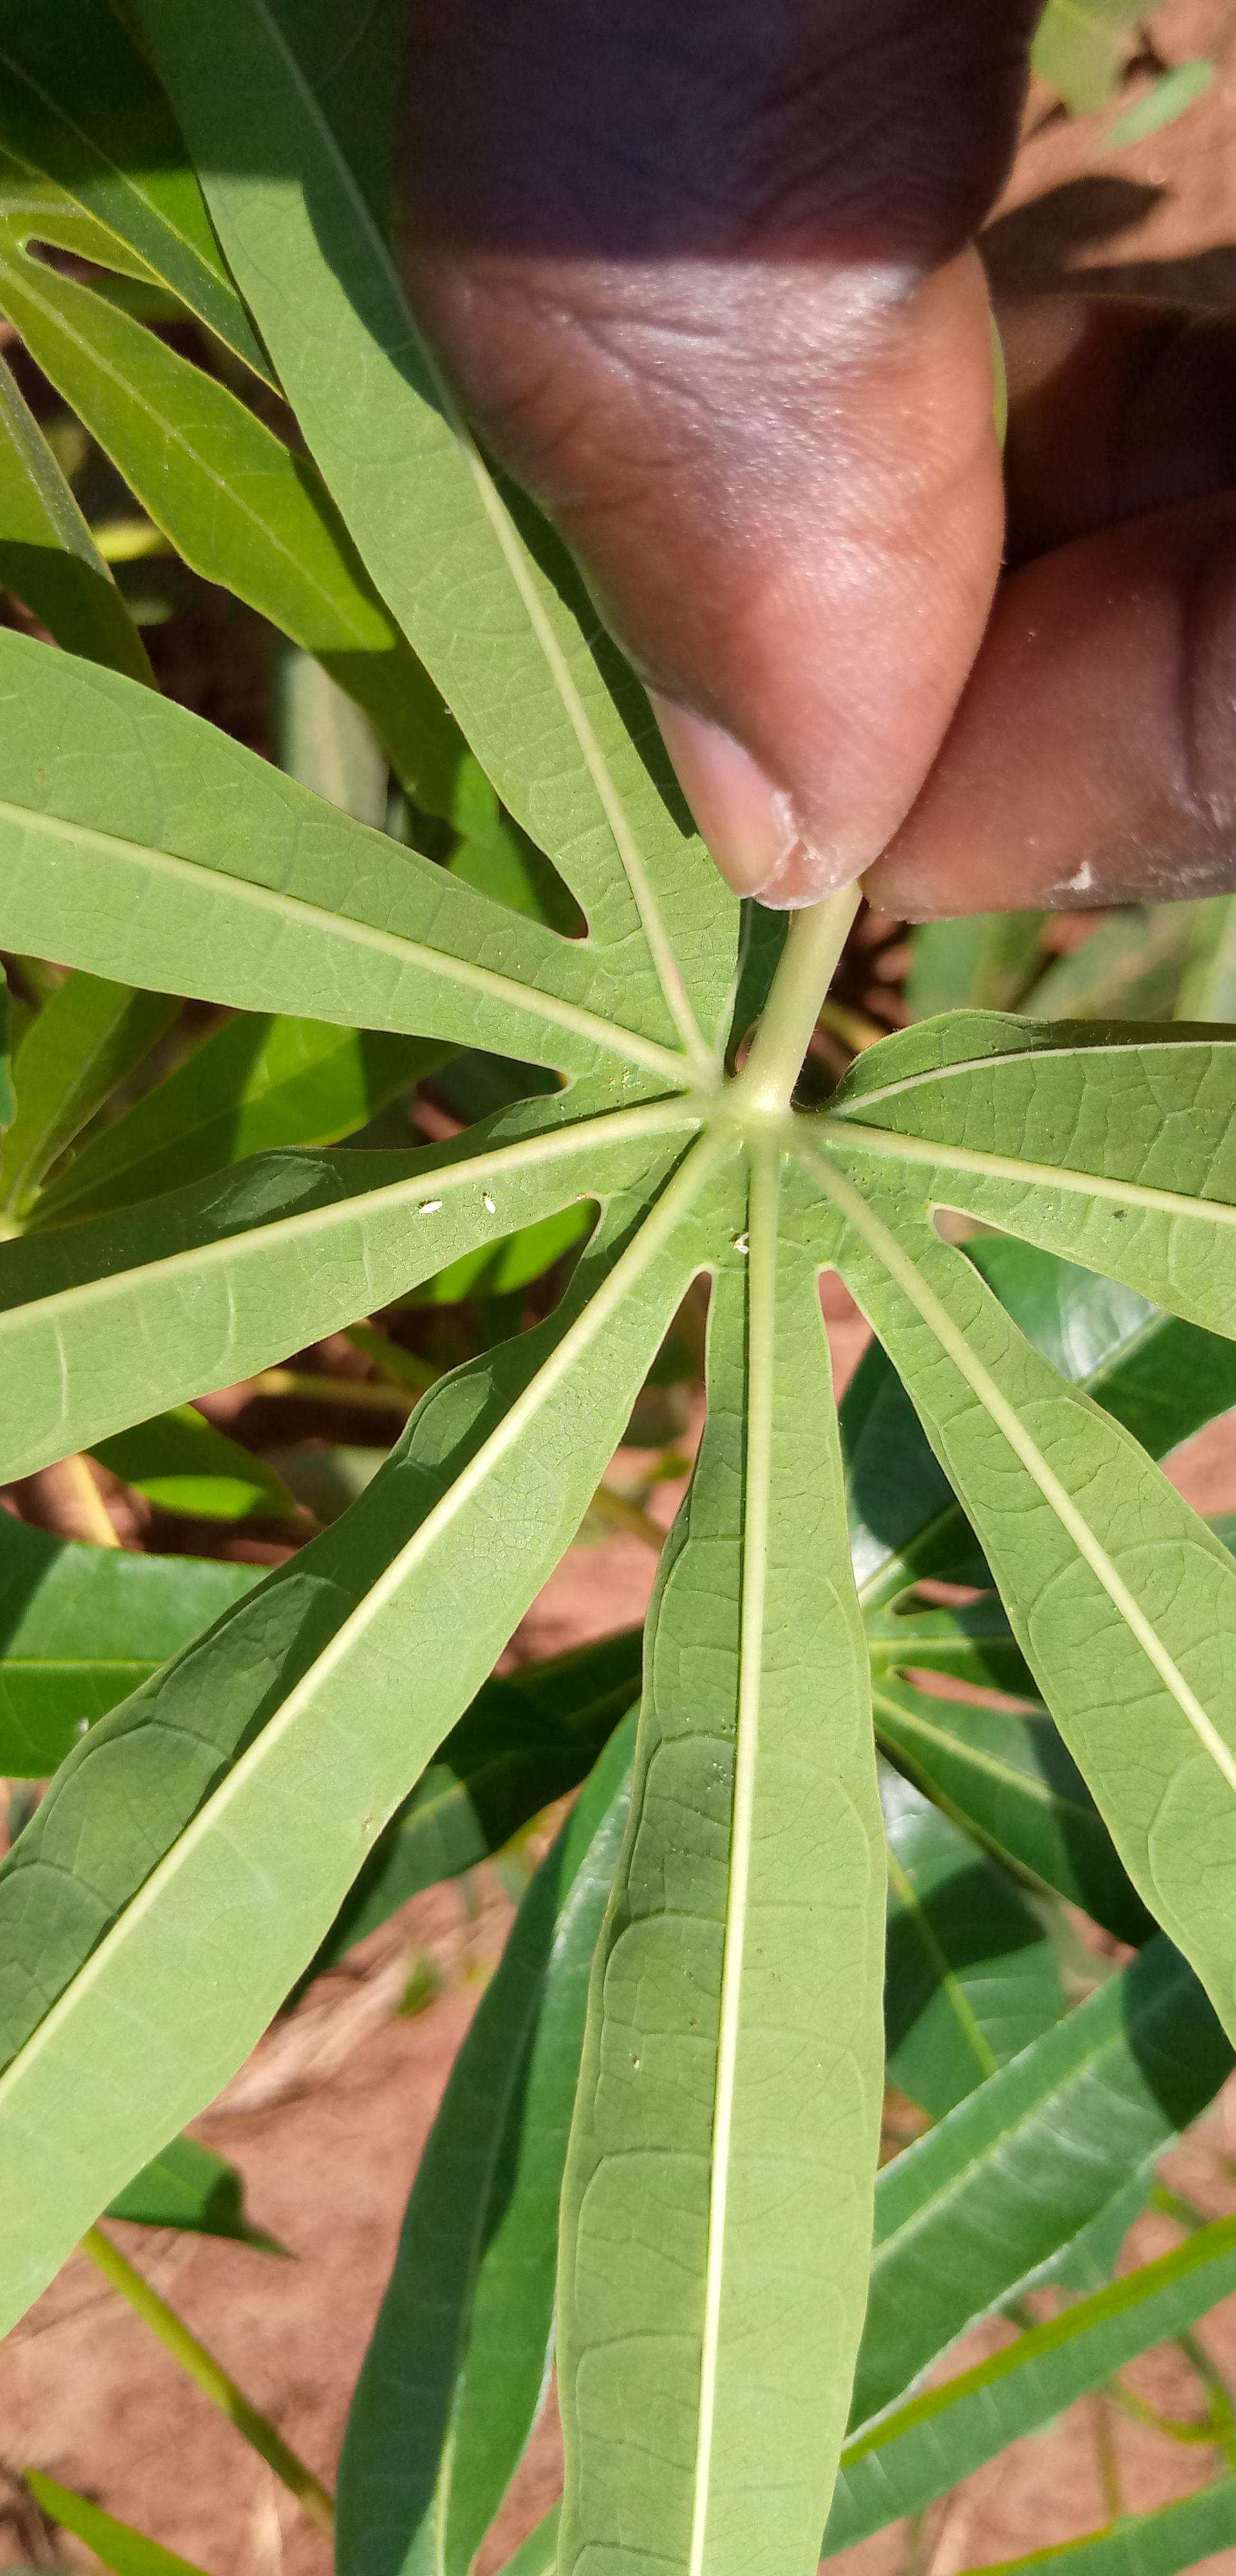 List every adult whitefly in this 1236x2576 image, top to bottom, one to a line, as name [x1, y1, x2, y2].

whitefly [479, 1191, 503, 1217]
whitefly [416, 1192, 445, 1217]
whitefly [731, 1229, 751, 1255]